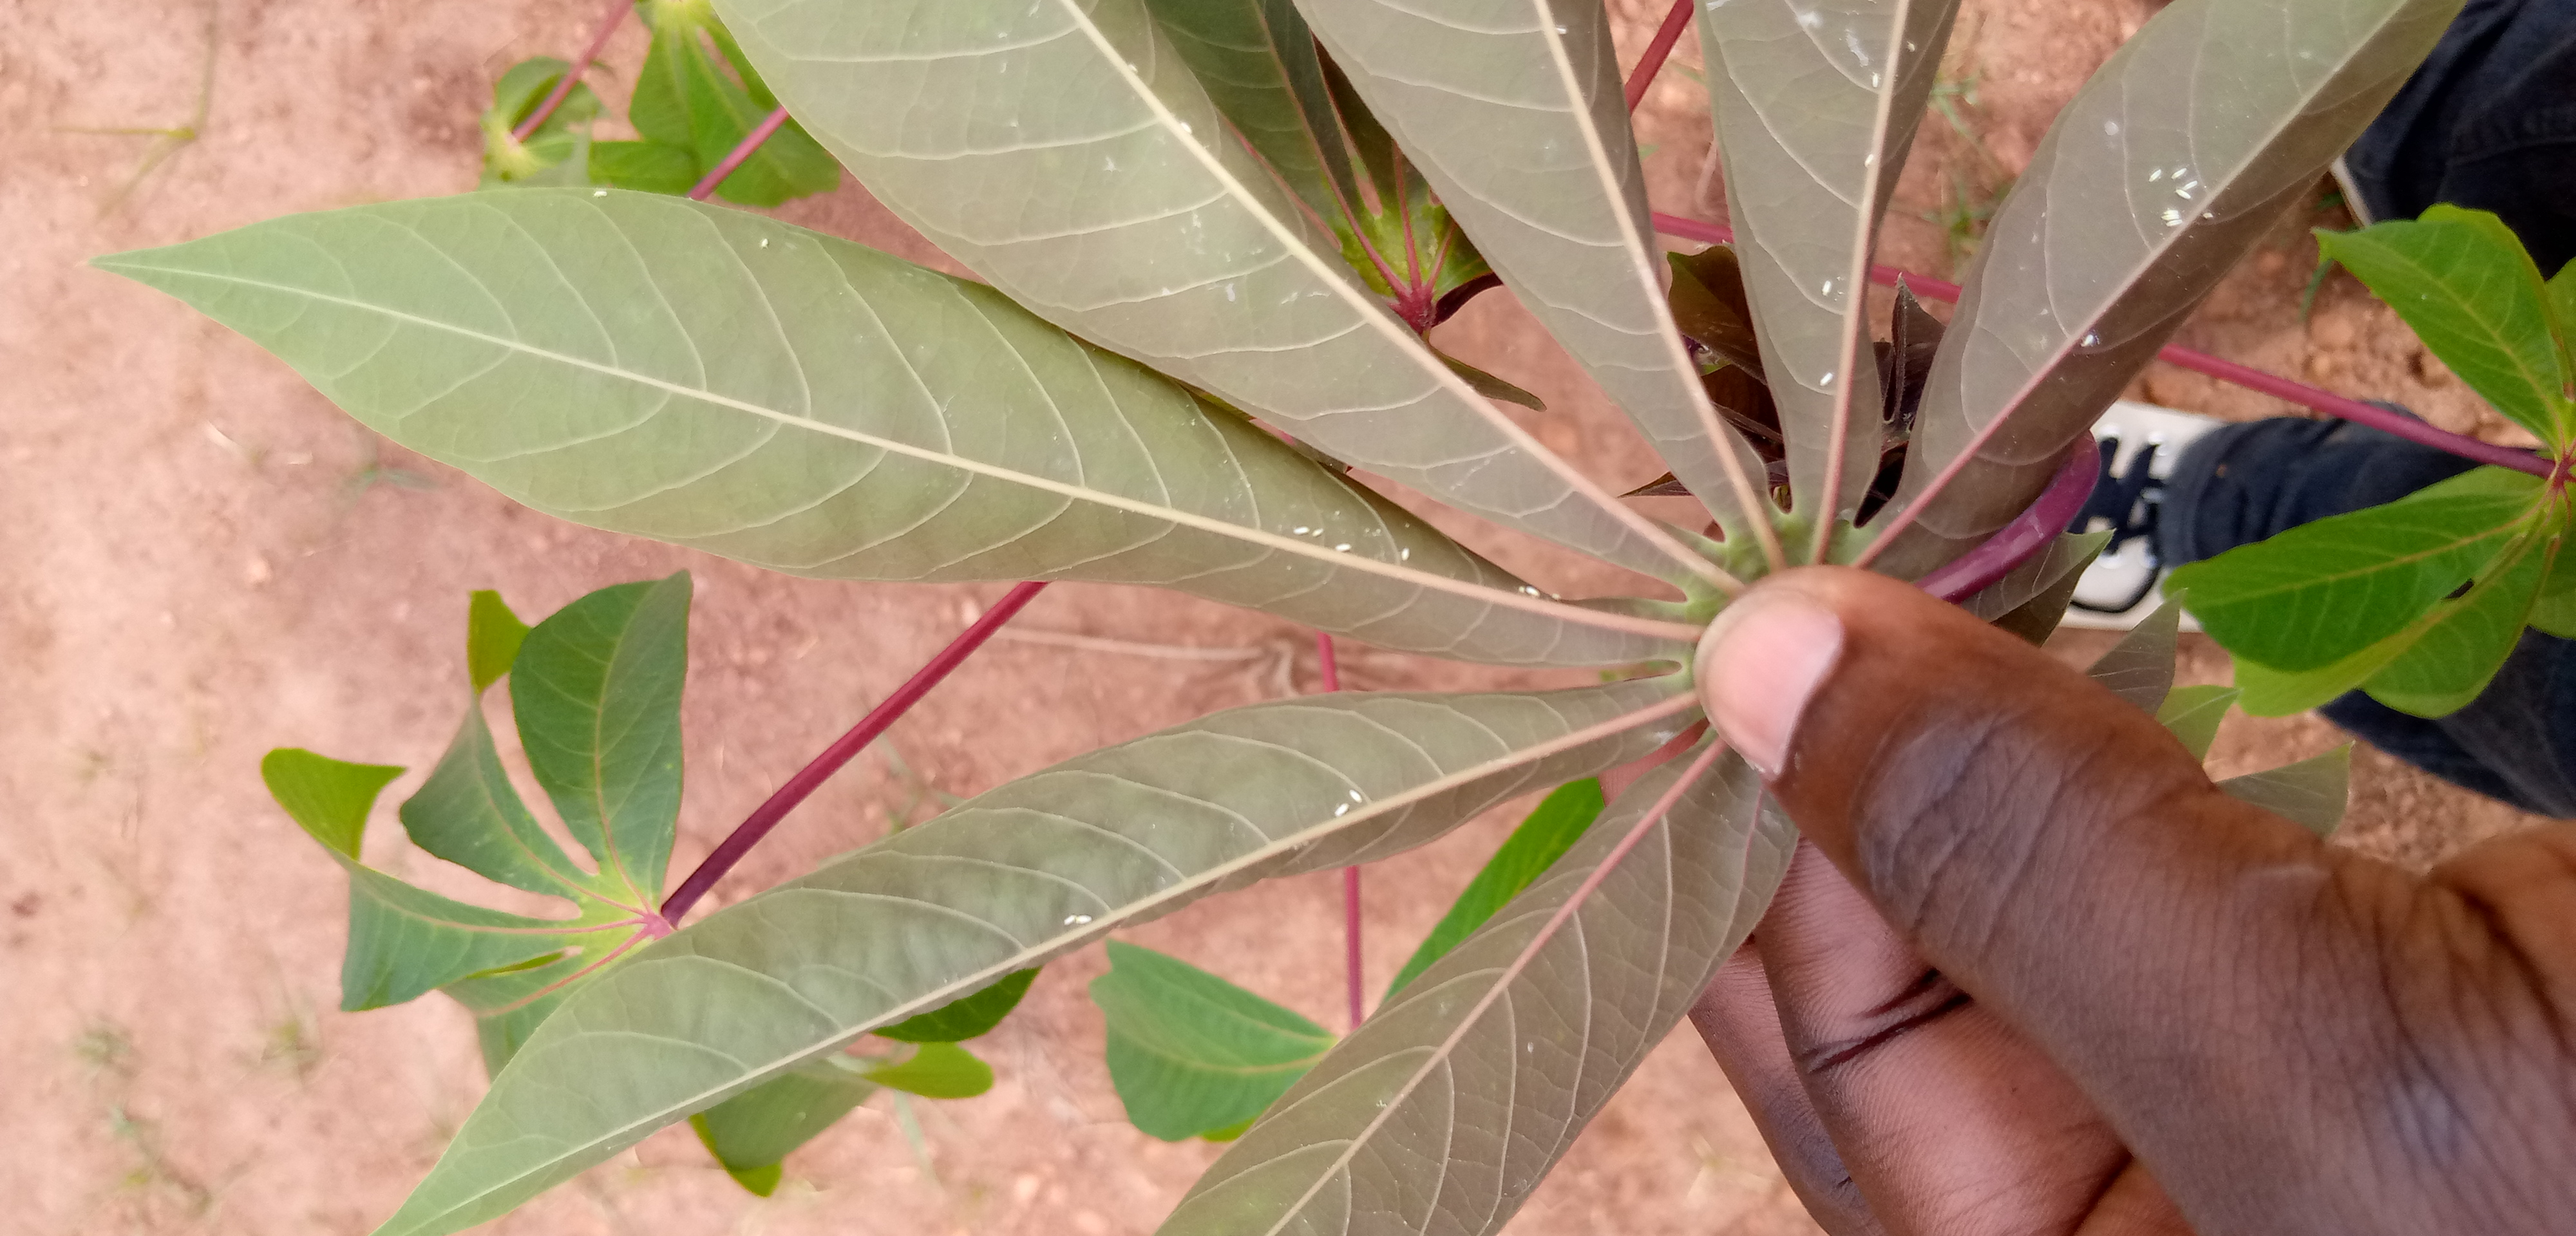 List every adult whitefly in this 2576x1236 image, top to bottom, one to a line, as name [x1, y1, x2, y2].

whitefly [1904, 41, 1919, 56]
whitefly [1868, 70, 1880, 92]
whitefly [1179, 120, 1193, 135]
whitefly [1861, 151, 1875, 171]
whitefly [2169, 165, 2189, 182]
whitefly [2146, 167, 2163, 186]
whitefly [2183, 178, 2200, 189]
whitefly [2173, 187, 2193, 201]
whitefly [591, 189, 611, 200]
whitefly [2161, 205, 2180, 214]
whitefly [2199, 210, 2215, 221]
whitefly [2159, 214, 2181, 220]
whitefly [2164, 220, 2183, 228]
whitefly [757, 235, 771, 251]
whitefly [1819, 277, 1833, 299]
whitefly [2078, 333, 2096, 350]
whitefly [1816, 371, 1838, 390]
whitefly [1291, 525, 1311, 537]
whitefly [1312, 527, 1327, 539]
whitefly [1332, 541, 1353, 555]
whitefly [1398, 545, 1414, 562]
whitefly [1525, 585, 1541, 599]
whitefly [1347, 788, 1365, 805]
whitefly [1332, 801, 1352, 819]
whitefly [1075, 912, 1094, 926]
whitefly [1061, 913, 1075, 928]